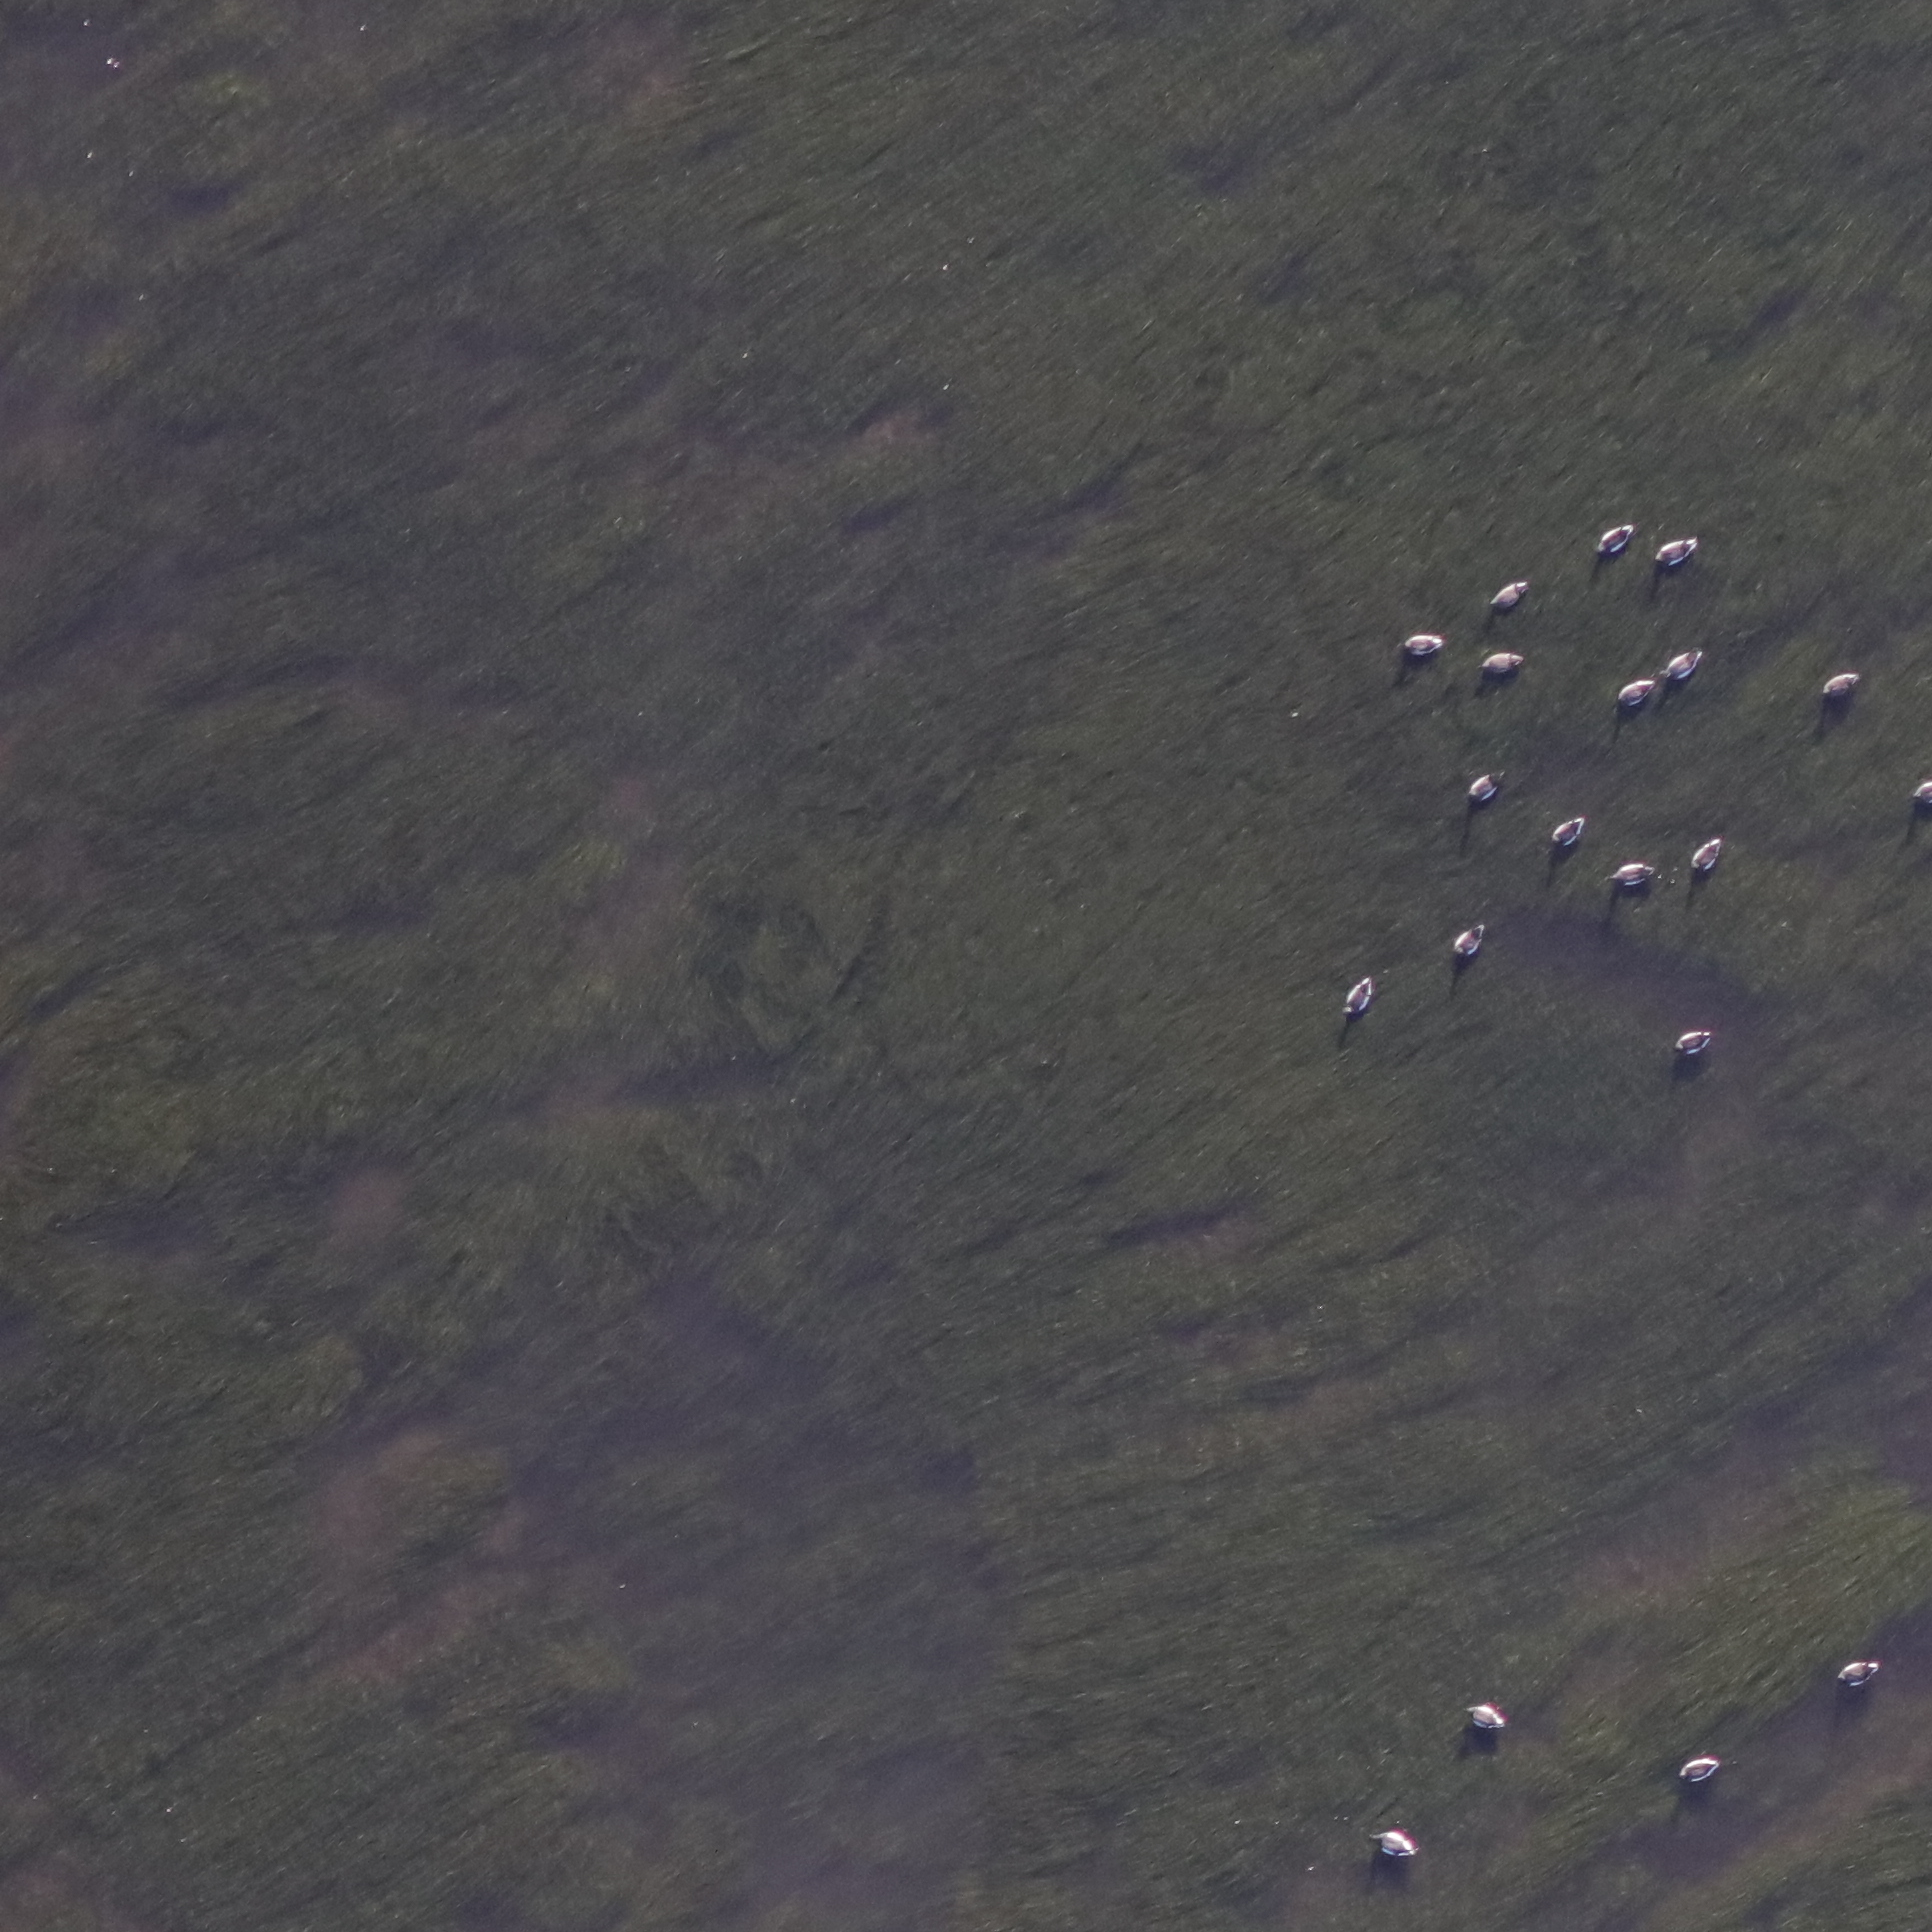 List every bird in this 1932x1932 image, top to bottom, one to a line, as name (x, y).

brant (1614, 539)
brant (1674, 552)
brant (1509, 596)
brant (1420, 645)
brant (1499, 663)
brant (1685, 665)
brant (1842, 686)
brant (1637, 694)
brant (1482, 788)
brant (1566, 832)
brant (1704, 857)
brant (1630, 875)
brant (1467, 942)
brant (1357, 999)
brant (1694, 1043)
brant (1857, 1674)
brant (1483, 1715)
brant (1696, 1769)
brant (1394, 1843)